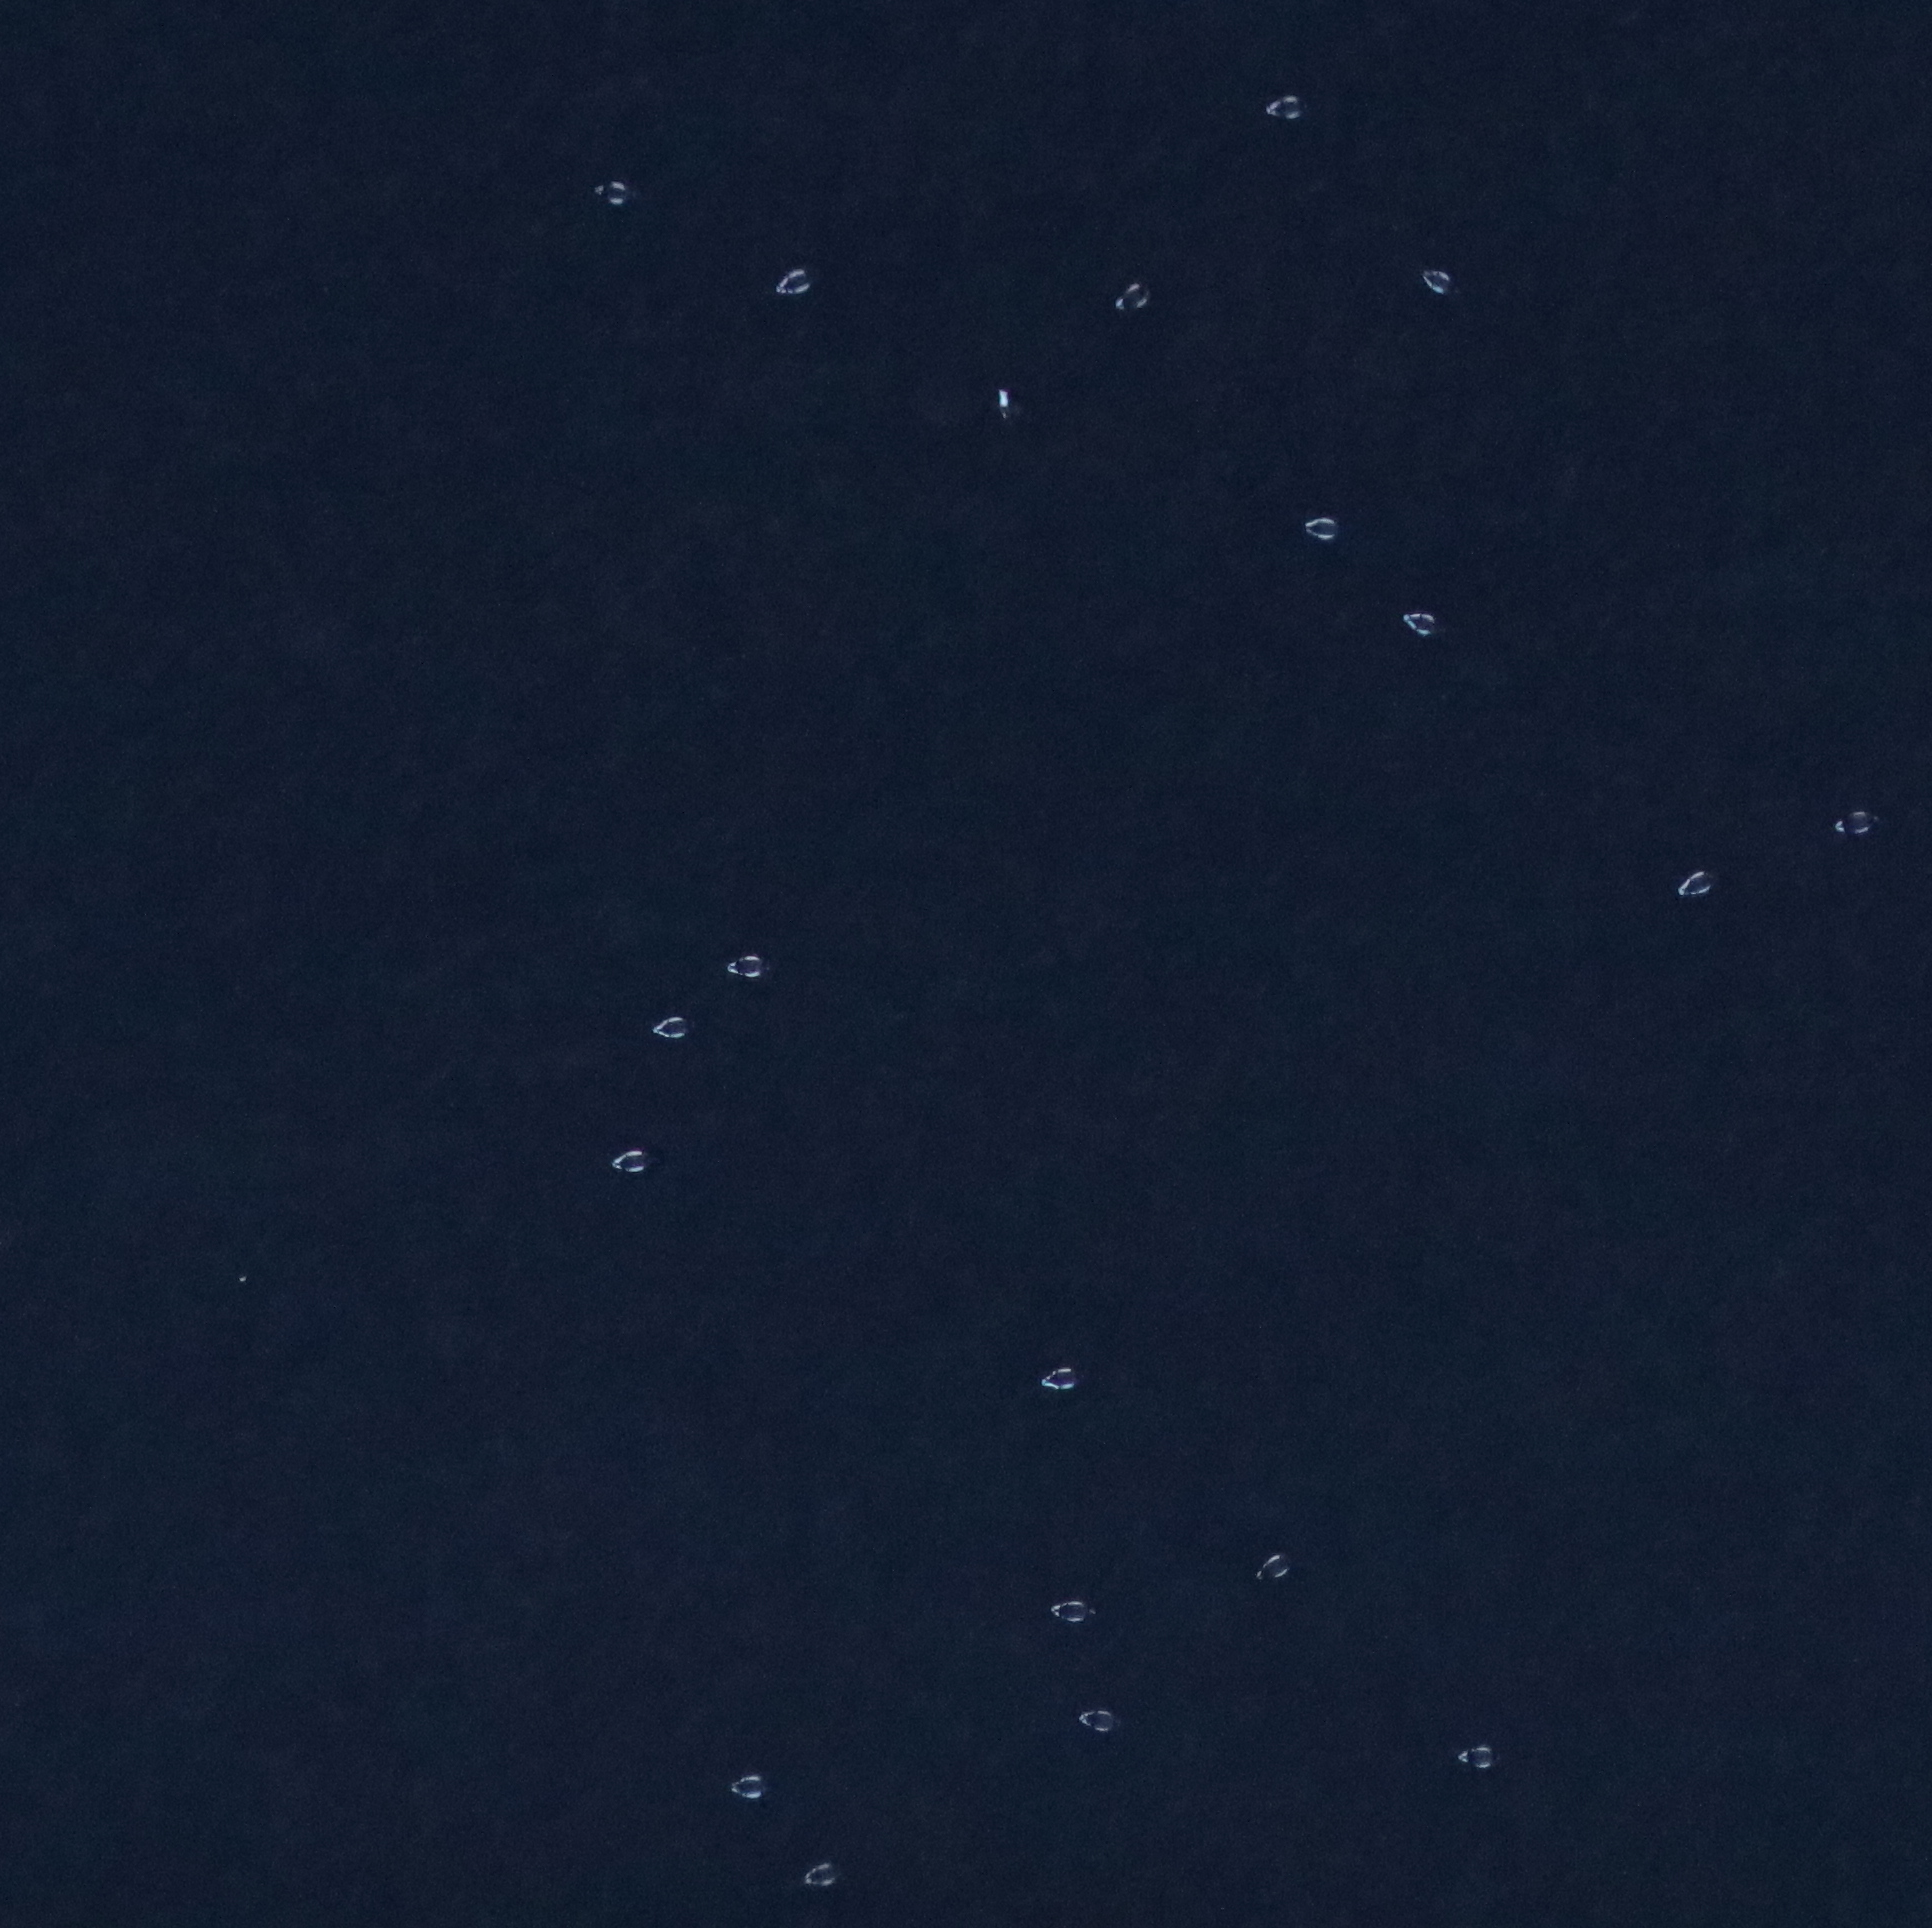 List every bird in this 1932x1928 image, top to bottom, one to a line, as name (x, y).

brant (1288, 107)
brant (612, 194)
brant (1439, 282)
brant (793, 283)
brant (1132, 295)
brant (1323, 530)
brant (1423, 624)
brant (1859, 823)
brant (1696, 883)
brant (750, 965)
brant (674, 1027)
brant (634, 1162)
brant (1063, 1377)
brant (1273, 1568)
brant (1074, 1610)
brant (1100, 1719)
brant (1480, 1758)
brant (751, 1787)
brant (826, 1875)